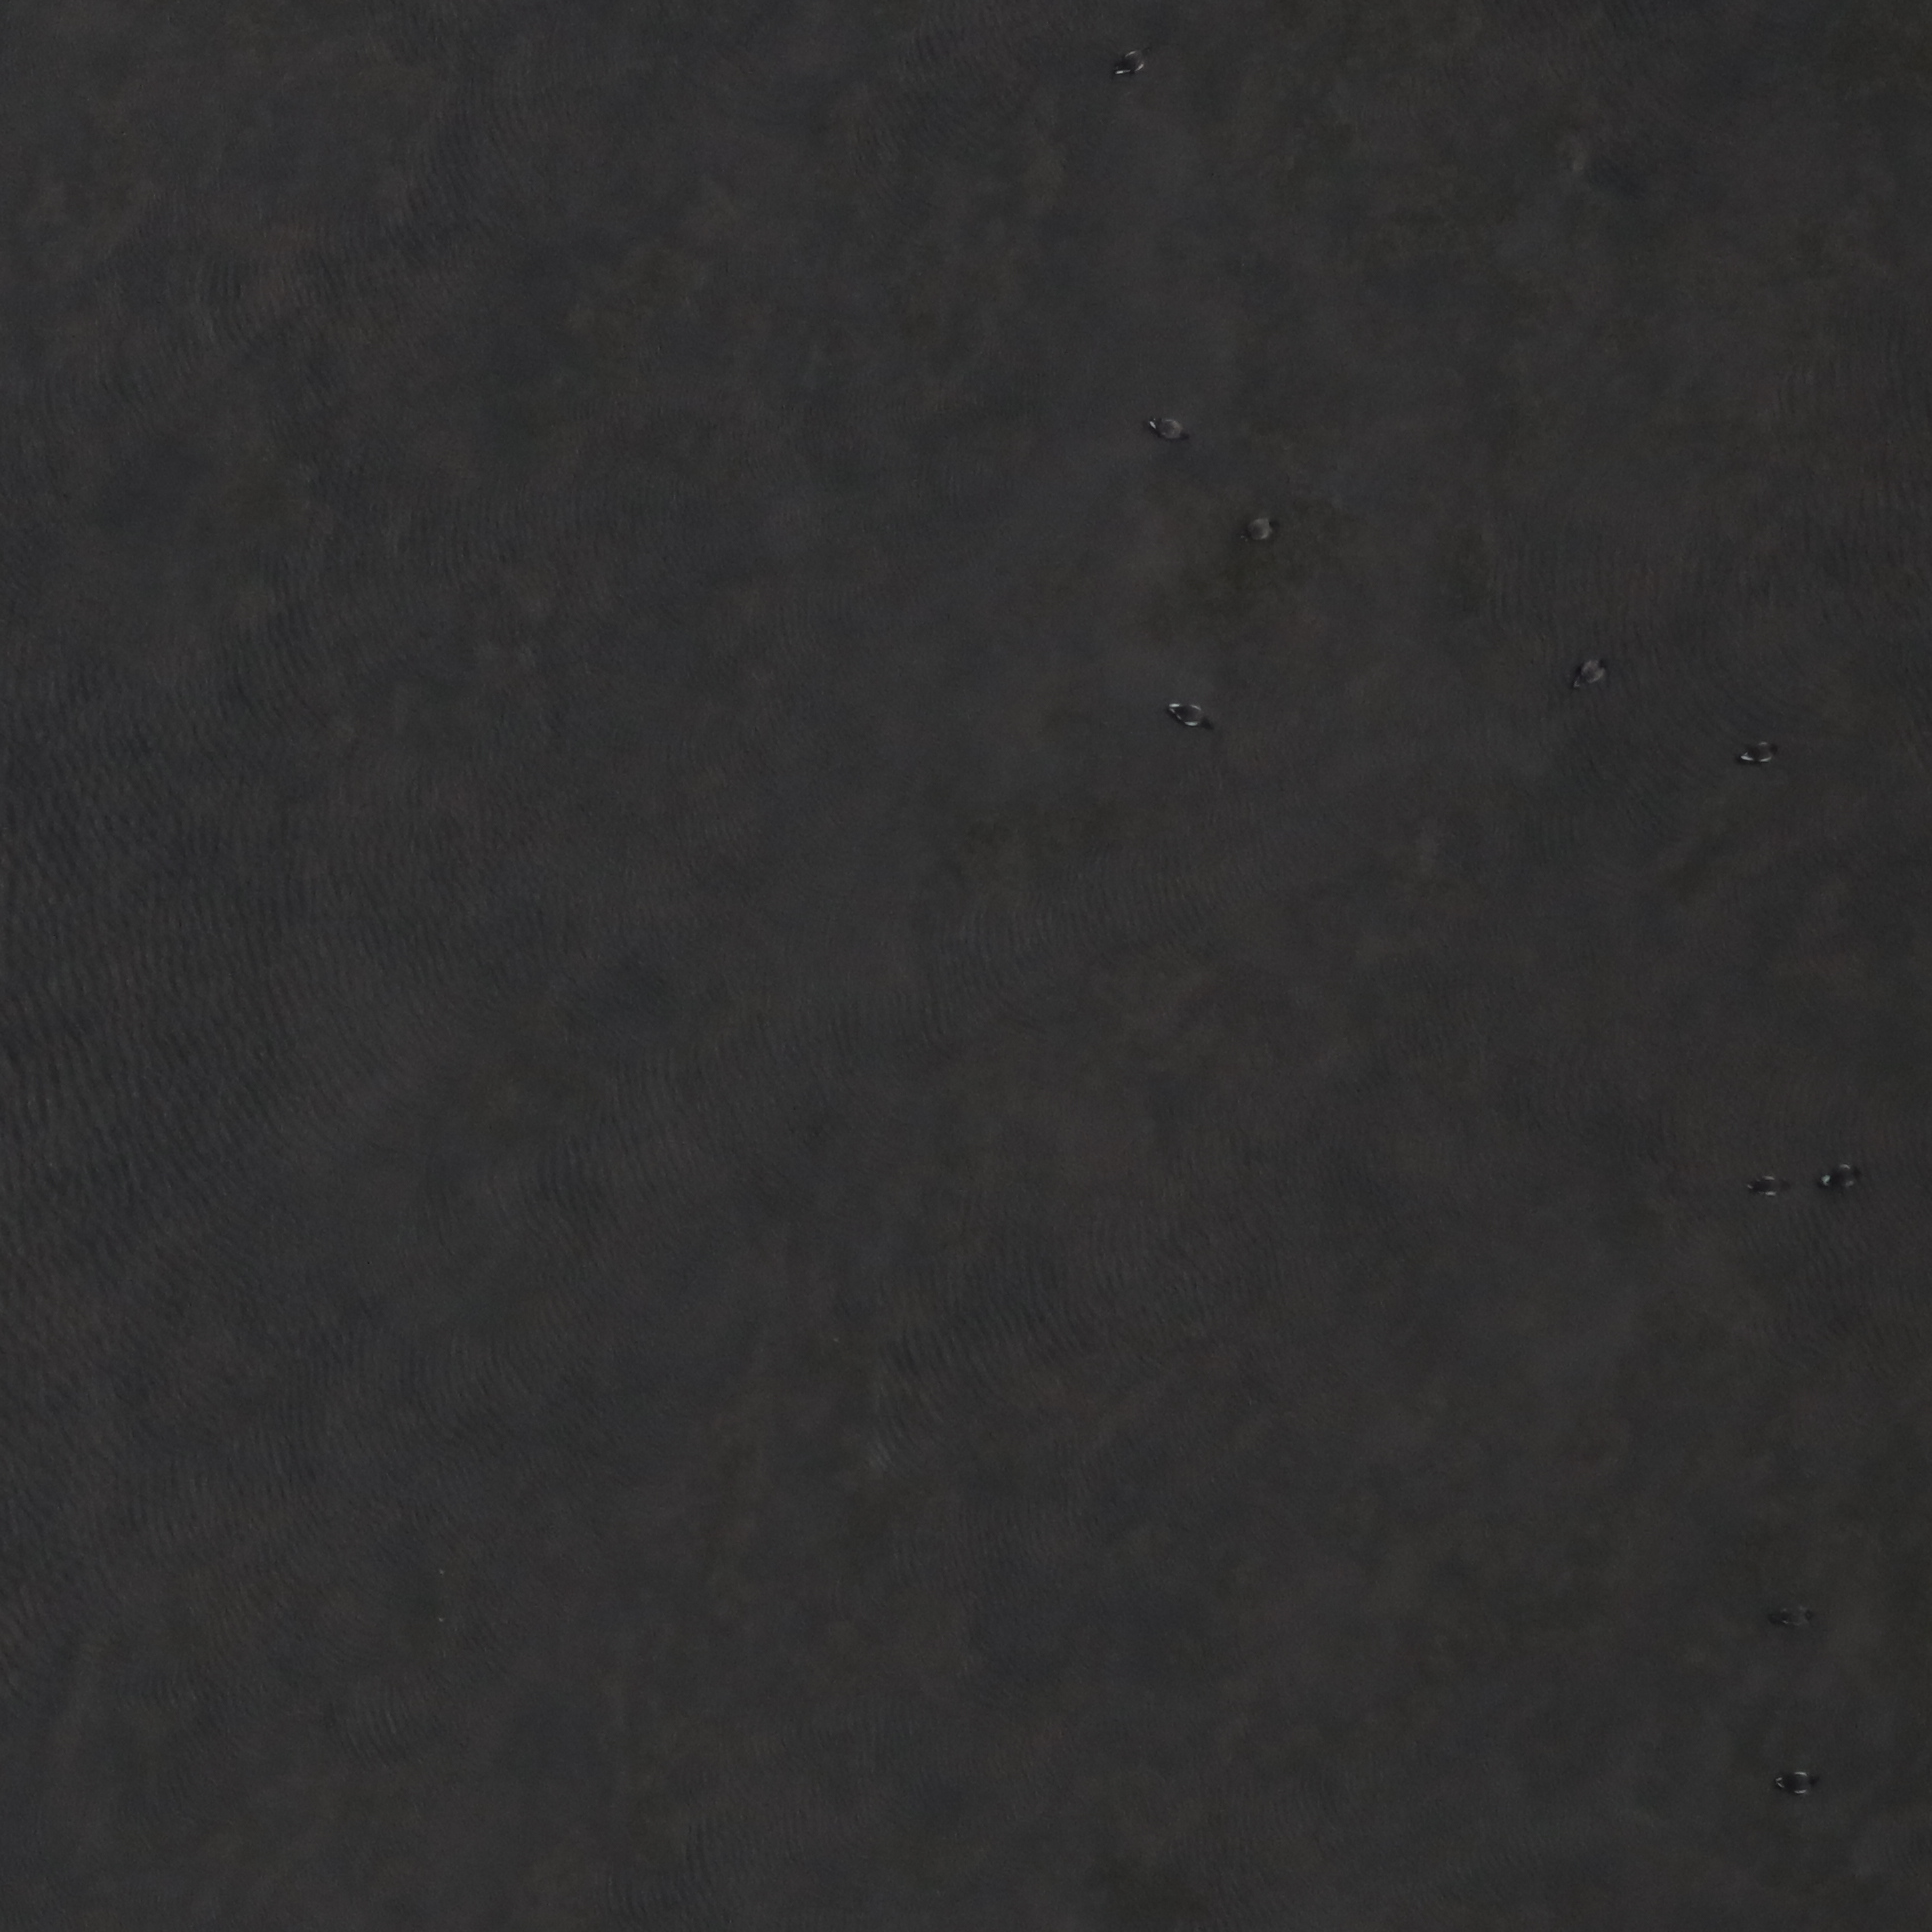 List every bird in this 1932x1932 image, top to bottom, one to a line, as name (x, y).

brant (1132, 65)
brant (1167, 430)
brant (1262, 531)
brant (1588, 669)
brant (1190, 717)
brant (1757, 754)
brant (1839, 1172)
brant (1772, 1185)
brant (1794, 1614)
brant (1795, 1782)